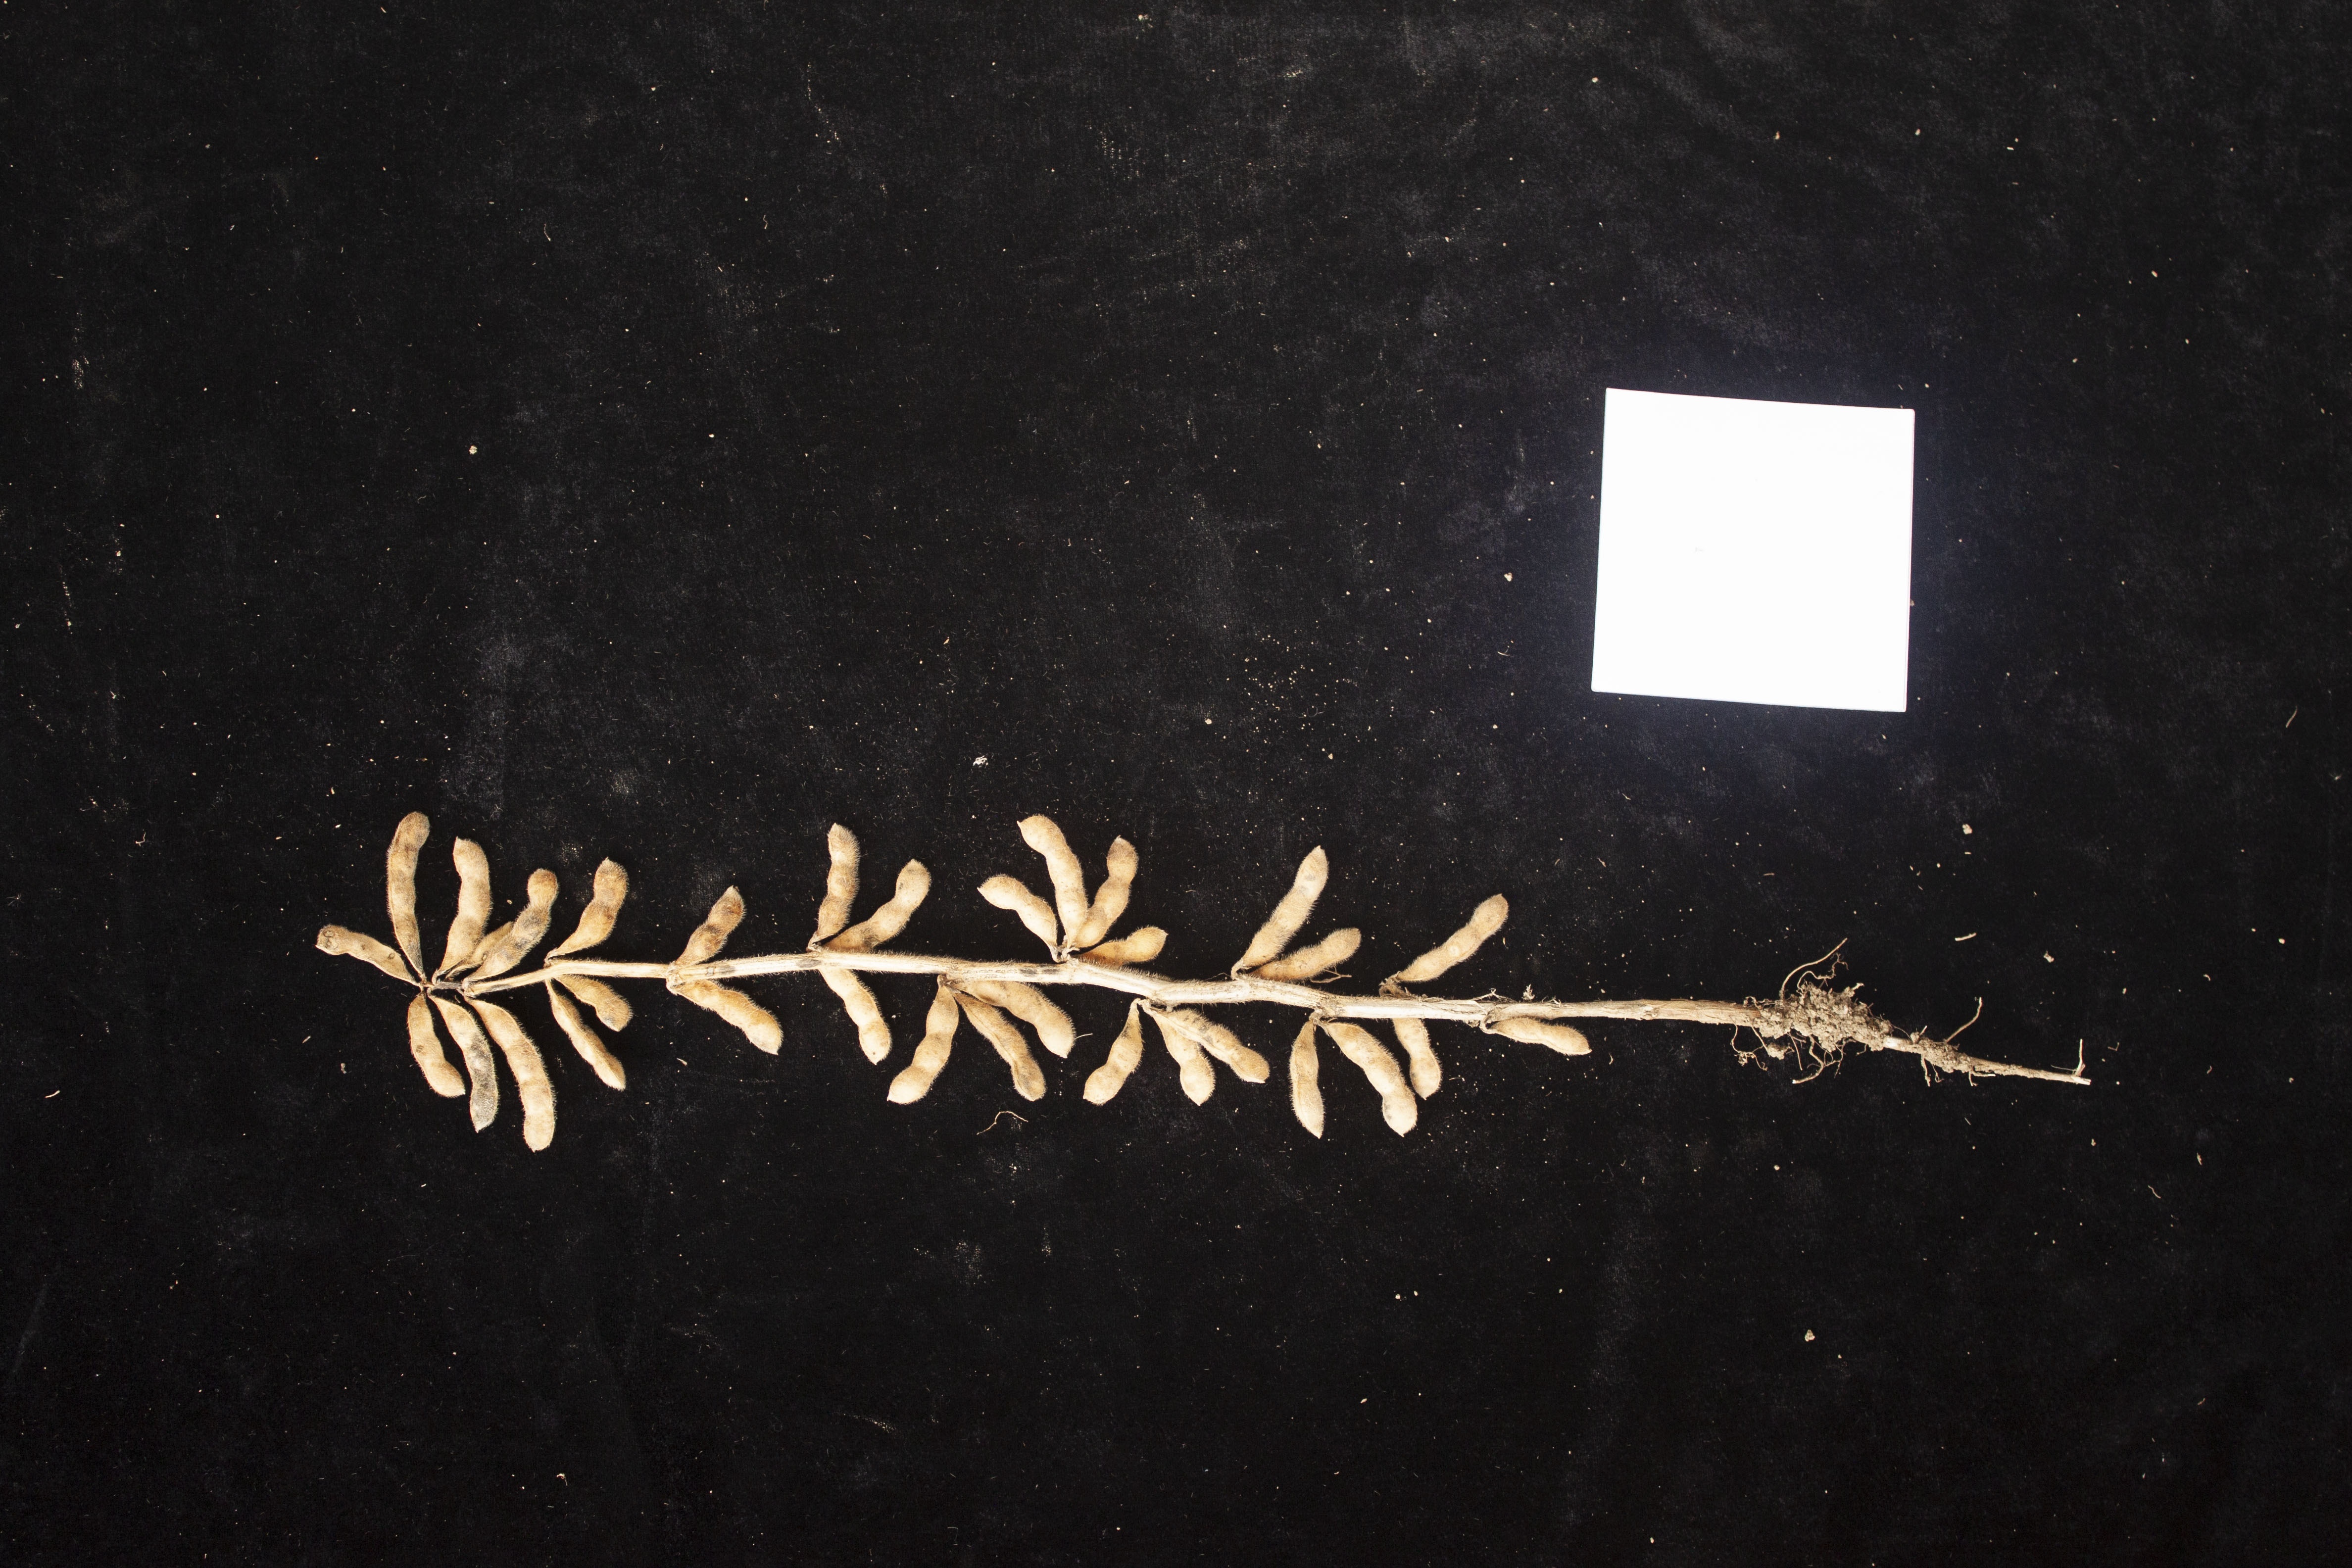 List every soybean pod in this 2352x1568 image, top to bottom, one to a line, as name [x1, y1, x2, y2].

soybean pod [386, 812, 431, 982]
soybean pod [1018, 815, 1090, 950]
soybean pod [809, 822, 860, 946]
soybean pod [1073, 835, 1138, 948]
soybean pod [432, 837, 491, 984]
soybean pod [1230, 844, 1329, 973]
soybean pod [545, 857, 629, 959]
soybean pod [825, 859, 932, 950]
soybean pod [460, 869, 559, 990]
soybean pod [976, 873, 1057, 964]
soybean pod [670, 883, 747, 964]
soybean pod [1388, 893, 1510, 985]
soybean pod [314, 926, 415, 984]
soybean pod [1077, 927, 1169, 968]
soybean pod [1250, 929, 1361, 982]
soybean pod [819, 973, 892, 1067]
soybean pod [556, 977, 634, 1033]
soybean pod [542, 980, 626, 1092]
soybean pod [668, 980, 783, 1057]
soybean pod [957, 983, 1074, 1060]
soybean pod [885, 983, 958, 1106]
soybean pod [407, 993, 466, 1099]
soybean pod [957, 993, 1047, 1103]
soybean pod [430, 995, 500, 1134]
soybean pod [464, 998, 556, 1151]
soybean pod [1082, 1000, 1143, 1107]
soybean pod [1140, 1007, 1271, 1085]
soybean pod [1152, 1017, 1214, 1107]
soybean pod [1488, 1019, 1592, 1057]
soybean pod [1288, 1021, 1325, 1140]
soybean pod [1318, 1022, 1418, 1138]
soybean pod [1393, 1022, 1442, 1101]